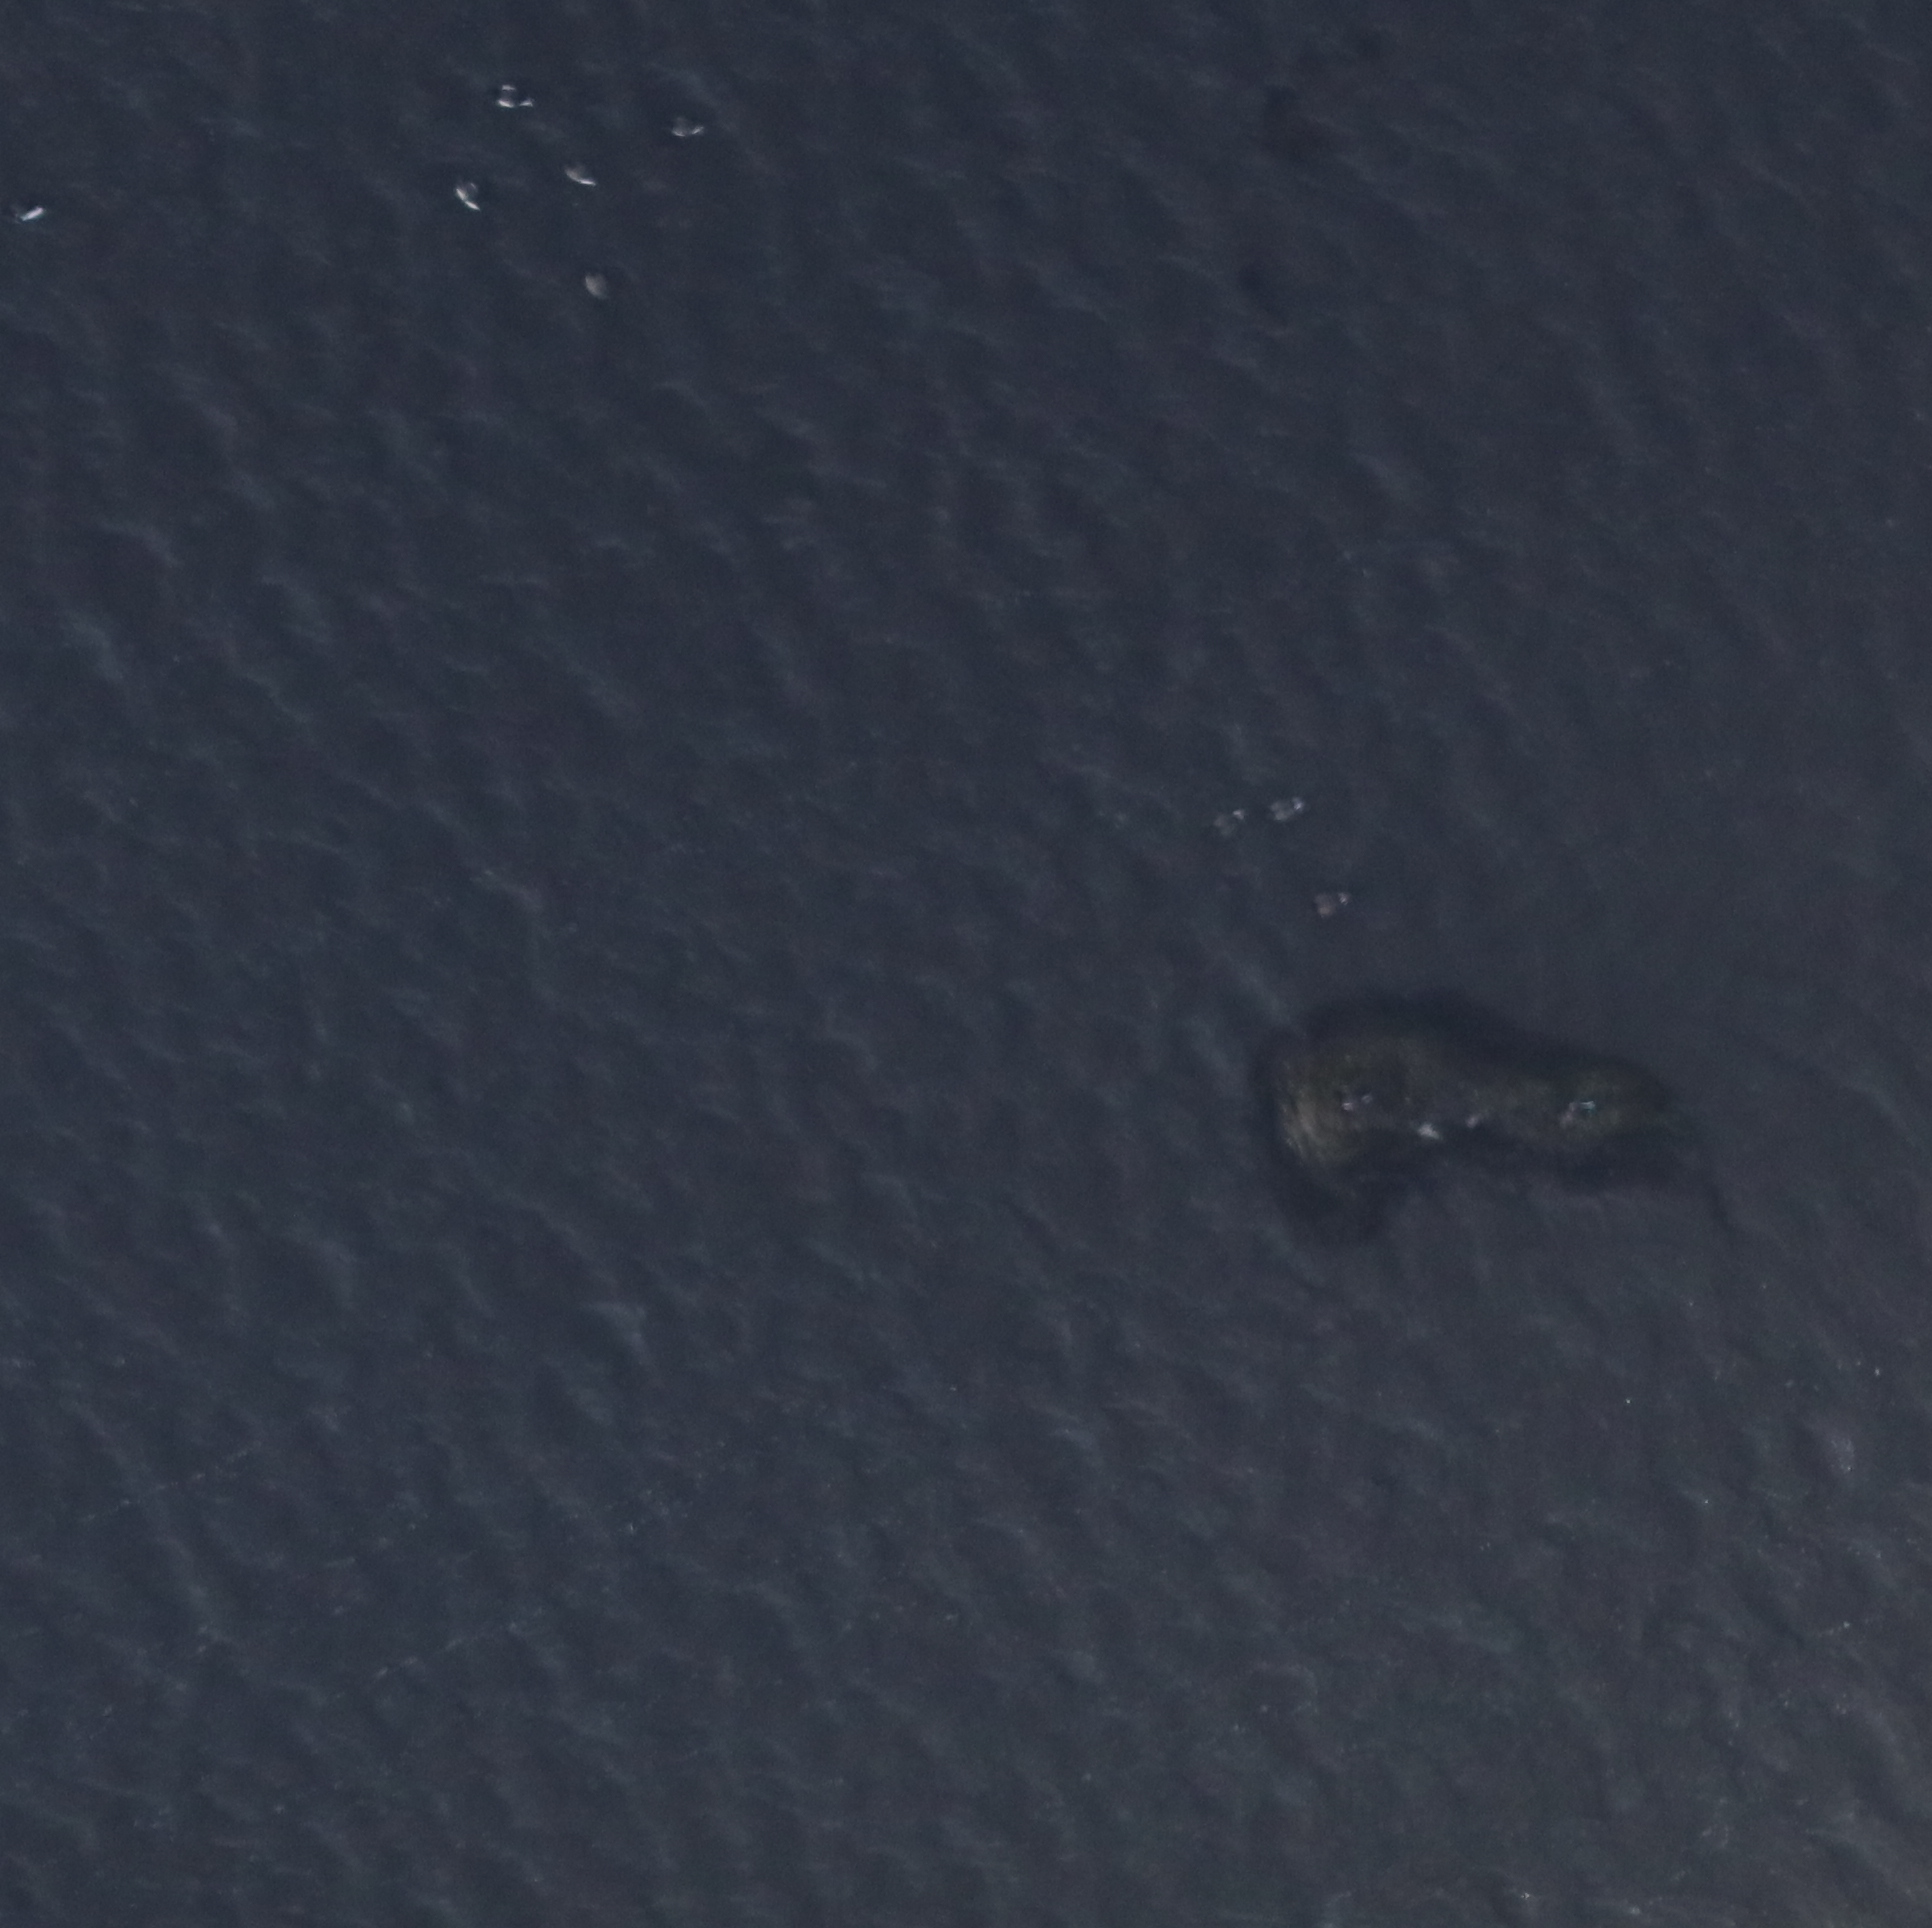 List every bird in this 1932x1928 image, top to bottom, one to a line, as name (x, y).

brant (510, 96)
brant (683, 130)
brant (574, 173)
brant (465, 194)
brant (18, 210)
brant (597, 285)
brant (1287, 804)
brant (1231, 824)
brant (1323, 903)
brant (1355, 1099)
brant (1574, 1113)